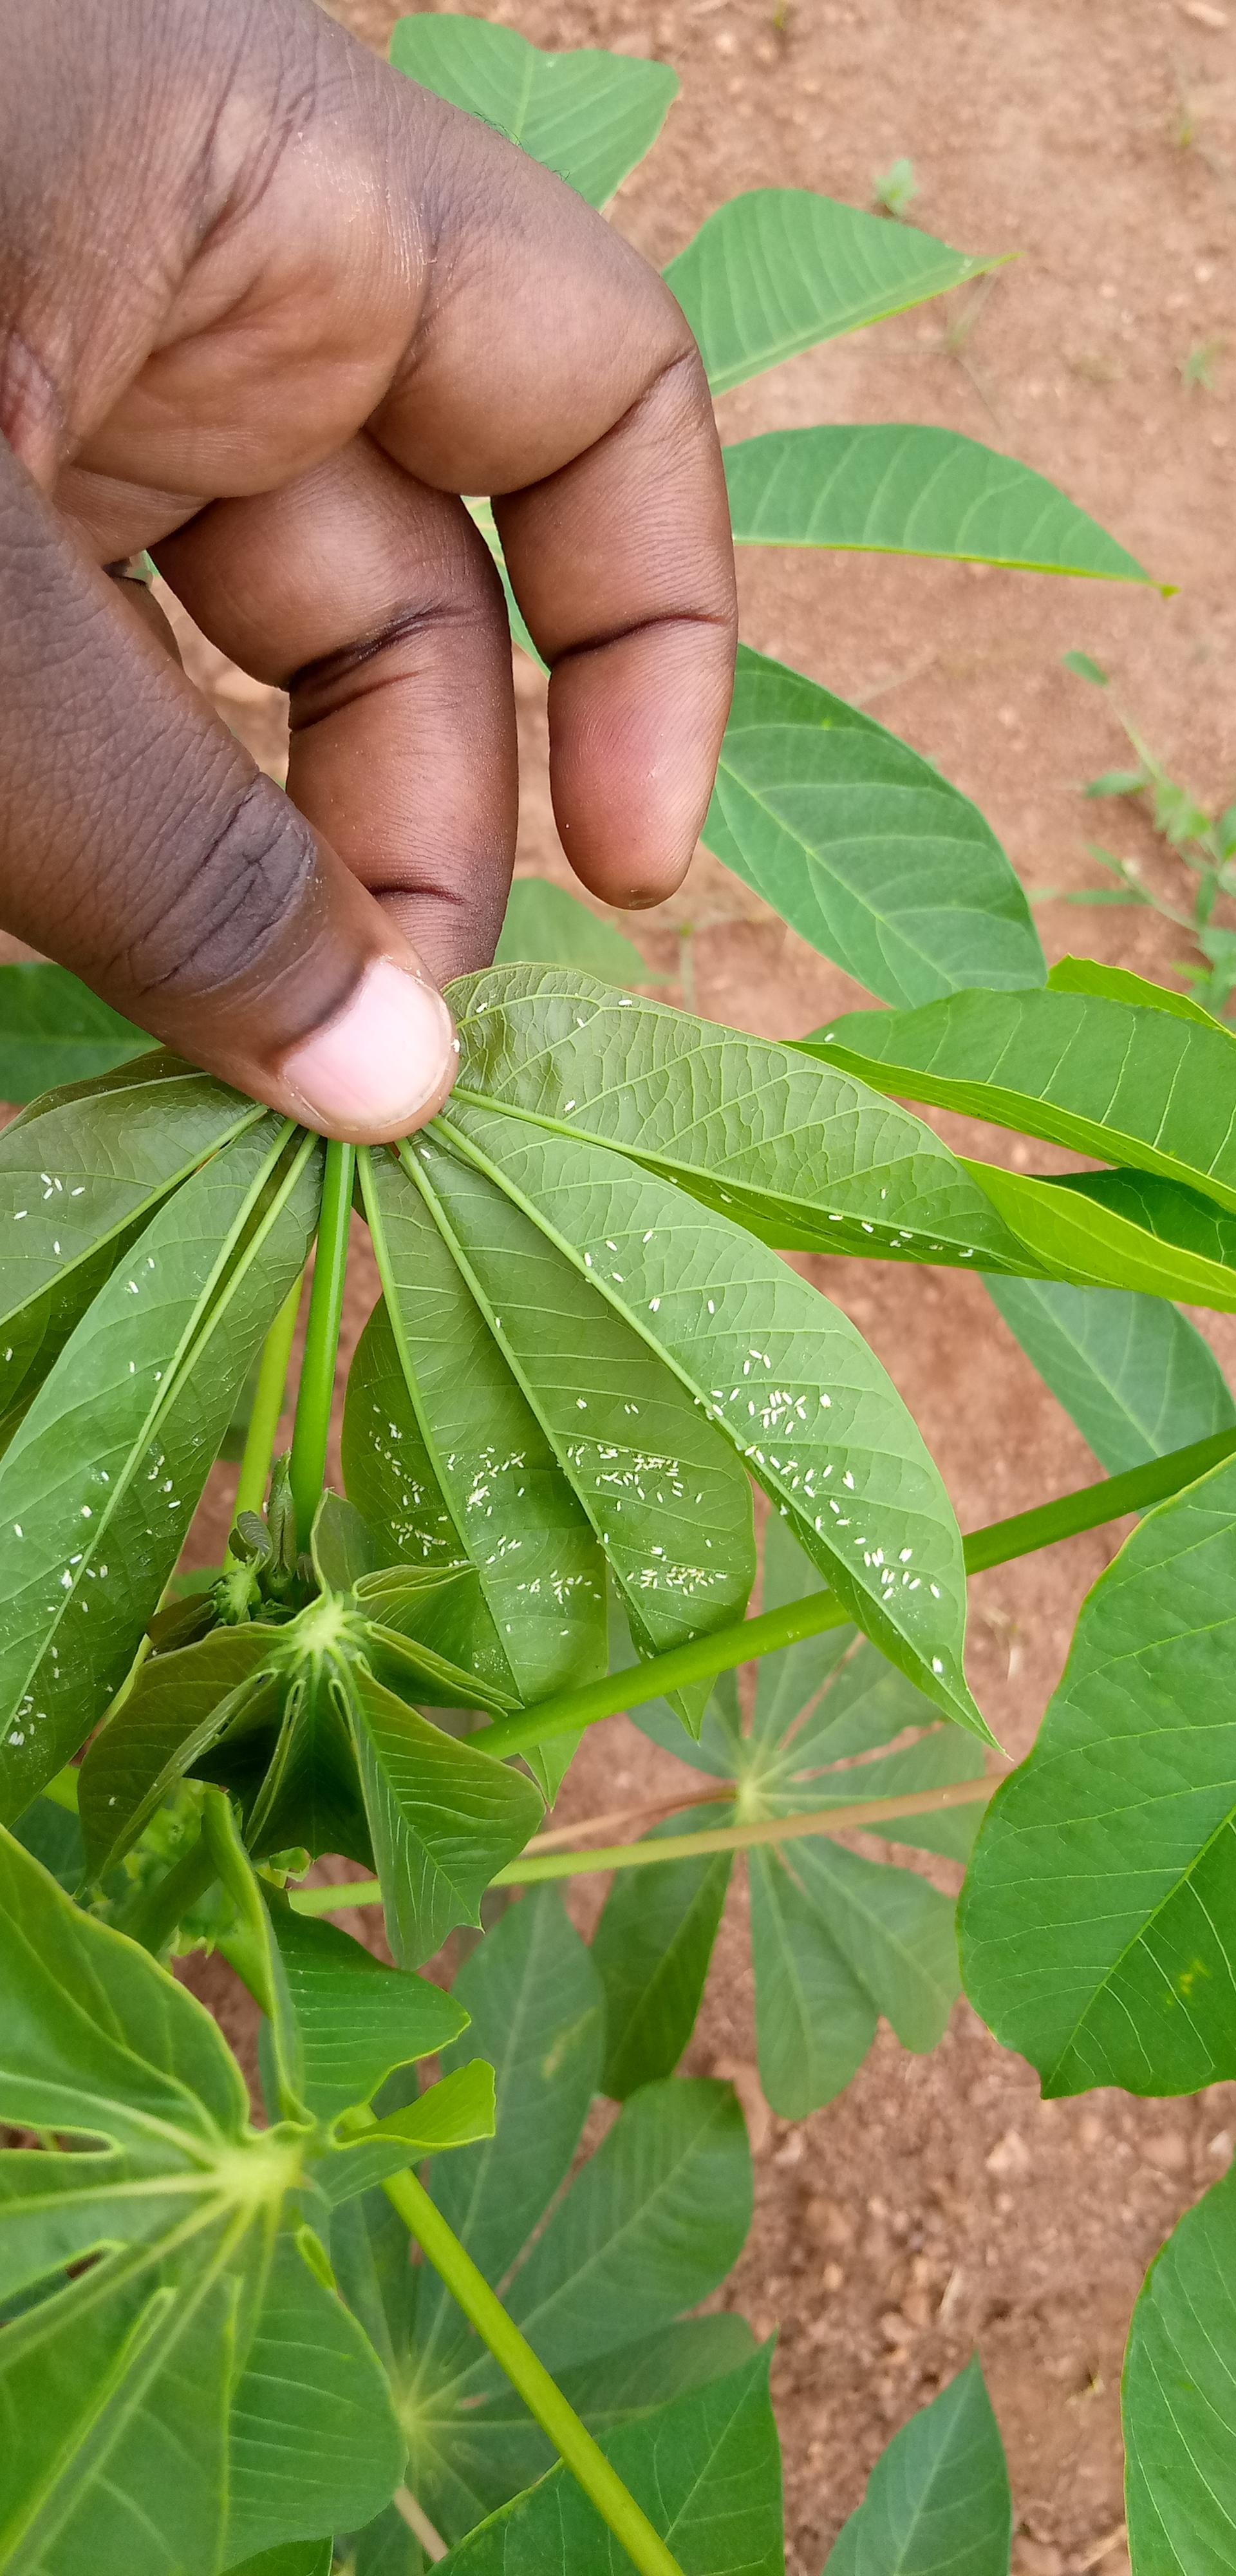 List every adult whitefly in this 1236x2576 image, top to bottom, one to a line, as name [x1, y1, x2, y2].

whitefly [615, 996, 635, 1007]
whitefly [473, 1001, 491, 1015]
whitefly [574, 1015, 587, 1030]
whitefly [822, 1031, 836, 1043]
whitefly [451, 1034, 464, 1055]
whitefly [561, 1095, 577, 1113]
whitefly [417, 1144, 433, 1162]
whitefly [39, 1171, 53, 1186]
whitefly [667, 1175, 680, 1186]
whitefly [53, 1176, 65, 1195]
whitefly [69, 1185, 87, 1200]
whitefly [42, 1186, 55, 1200]
whitefly [878, 1186, 890, 1202]
whitefly [718, 1191, 735, 1205]
whitefly [9, 1207, 30, 1222]
whitefly [826, 1212, 845, 1222]
whitefly [859, 1220, 876, 1234]
whitefly [641, 1227, 656, 1245]
whitefly [897, 1230, 915, 1240]
whitefly [52, 1237, 63, 1258]
whitefly [604, 1238, 620, 1253]
whitefly [888, 1238, 901, 1248]
whitefly [928, 1242, 938, 1251]
whitefly [583, 1250, 594, 1268]
whitefly [957, 1250, 973, 1258]
whitefly [145, 1255, 157, 1270]
whitefly [610, 1269, 626, 1285]
whitefly [127, 1278, 142, 1296]
whitefly [704, 1296, 720, 1316]
whitefly [647, 1296, 657, 1311]
whitefly [652, 1296, 661, 1312]
whitefly [493, 1315, 503, 1330]
whitefly [3, 1345, 17, 1363]
whitefly [745, 1347, 763, 1362]
whitefly [762, 1352, 772, 1370]
whitefly [741, 1357, 751, 1378]
whitefly [127, 1358, 137, 1375]
whitefly [151, 1368, 162, 1383]
whitefly [727, 1386, 741, 1403]
whitefly [709, 1387, 724, 1399]
whitefly [774, 1388, 785, 1405]
whitefly [782, 1390, 794, 1406]
whitefly [768, 1392, 778, 1408]
whitefly [824, 1393, 835, 1409]
whitefly [795, 1394, 808, 1407]
whitefly [817, 1394, 827, 1408]
whitefly [691, 1396, 702, 1405]
whitefly [577, 1397, 588, 1408]
whitefly [746, 1398, 757, 1417]
whitefly [575, 1401, 584, 1410]
whitefly [629, 1401, 641, 1415]
whitefly [623, 1402, 632, 1416]
whitefly [711, 1402, 725, 1417]
whitefly [371, 1405, 383, 1415]
whitefly [795, 1405, 809, 1421]
whitefly [775, 1405, 787, 1414]
whitefly [758, 1406, 771, 1415]
whitefly [770, 1408, 778, 1427]
whitefly [762, 1414, 771, 1430]
whitefly [783, 1419, 795, 1437]
whitefly [387, 1421, 398, 1430]
whitefly [392, 1428, 398, 1439]
whitefly [373, 1442, 381, 1452]
whitefly [595, 1442, 605, 1454]
whitefly [576, 1443, 586, 1456]
whitefly [565, 1444, 574, 1459]
whitefly [743, 1444, 758, 1457]
whitefly [485, 1445, 497, 1455]
whitefly [604, 1446, 618, 1454]
whitefly [754, 1447, 766, 1464]
whitefly [477, 1452, 489, 1459]
whitefly [606, 1452, 619, 1459]
whitefly [447, 1452, 457, 1464]
whitefly [598, 1452, 613, 1460]
whitefly [768, 1453, 781, 1470]
whitefly [156, 1454, 167, 1468]
whitefly [511, 1455, 521, 1466]
whitefly [575, 1455, 582, 1468]
whitefly [648, 1456, 655, 1464]
whitefly [632, 1457, 646, 1464]
whitefly [653, 1457, 666, 1463]
whitefly [390, 1458, 403, 1467]
whitefly [485, 1458, 493, 1468]
whitefly [501, 1459, 510, 1472]
whitefly [671, 1459, 680, 1468]
whitefly [787, 1459, 799, 1470]
whitefly [517, 1461, 527, 1470]
whitefly [445, 1463, 456, 1472]
whitefly [633, 1463, 642, 1473]
whitefly [643, 1463, 650, 1471]
whitefly [657, 1463, 664, 1470]
whitefly [820, 1463, 833, 1480]
whitefly [492, 1464, 500, 1473]
whitefly [778, 1464, 792, 1477]
whitefly [153, 1465, 162, 1475]
whitefly [802, 1466, 815, 1482]
whitefly [394, 1468, 402, 1477]
whitefly [666, 1468, 680, 1473]
whitefly [98, 1468, 112, 1484]
whitefly [845, 1468, 855, 1481]
whitefly [487, 1469, 499, 1479]
whitefly [478, 1470, 485, 1479]
whitefly [612, 1470, 620, 1480]
whitefly [624, 1471, 635, 1481]
whitefly [664, 1471, 678, 1479]
whitefly [599, 1472, 612, 1482]
whitefly [147, 1473, 158, 1482]
whitefly [593, 1473, 601, 1488]
whitefly [633, 1473, 641, 1485]
whitefly [789, 1473, 801, 1490]
whitefly [621, 1475, 632, 1488]
whitefly [472, 1475, 481, 1489]
whitefly [841, 1476, 855, 1491]
whitefly [612, 1477, 624, 1486]
whitefly [162, 1477, 176, 1493]
whitefly [672, 1481, 686, 1491]
whitefly [803, 1482, 817, 1499]
whitefly [516, 1485, 527, 1499]
whitefly [636, 1486, 646, 1502]
whitefly [670, 1488, 684, 1498]
whitefly [484, 1490, 492, 1497]
whitefly [655, 1490, 666, 1504]
whitefly [694, 1490, 704, 1504]
whitefly [413, 1491, 422, 1504]
whitefly [401, 1493, 409, 1508]
whitefly [166, 1497, 184, 1511]
whitefly [828, 1498, 841, 1515]
whitefly [614, 1499, 623, 1513]
whitefly [476, 1500, 485, 1507]
whitefly [484, 1503, 494, 1518]
whitefly [780, 1503, 791, 1517]
whitefly [83, 1504, 94, 1515]
whitefly [464, 1505, 474, 1514]
whitefly [80, 1507, 91, 1519]
whitefly [778, 1509, 785, 1518]
whitefly [814, 1513, 823, 1533]
whitefly [436, 1514, 450, 1523]
whitefly [834, 1516, 852, 1526]
whitefly [10, 1520, 28, 1540]
whitefly [398, 1527, 407, 1533]
whitefly [602, 1530, 610, 1546]
whitefly [403, 1531, 411, 1540]
whitefly [423, 1533, 434, 1541]
whitefly [397, 1533, 403, 1546]
whitefly [496, 1534, 508, 1547]
whitefly [852, 1535, 868, 1546]
whitefly [704, 1537, 714, 1549]
whitefly [507, 1538, 517, 1550]
whitefly [422, 1540, 432, 1548]
whitefly [512, 1540, 523, 1551]
whitefly [499, 1544, 506, 1558]
whitefly [421, 1545, 429, 1557]
whitefly [651, 1545, 663, 1552]
whitefly [877, 1546, 887, 1564]
whitefly [897, 1546, 908, 1561]
whitefly [901, 1546, 914, 1564]
whitefly [650, 1549, 663, 1557]
whitefly [863, 1549, 871, 1568]
whitefly [871, 1551, 881, 1568]
whitefly [70, 1552, 85, 1567]
whitefly [483, 1553, 496, 1566]
whitefly [660, 1553, 668, 1562]
whitefly [668, 1564, 677, 1572]
whitefly [98, 1566, 106, 1579]
whitefly [84, 1566, 97, 1580]
whitefly [686, 1567, 697, 1574]
whitefly [881, 1567, 890, 1585]
whitefly [60, 1567, 71, 1586]
whitefly [549, 1567, 559, 1580]
whitefly [642, 1567, 654, 1575]
whitefly [899, 1568, 910, 1587]
whitefly [626, 1571, 635, 1582]
whitefly [648, 1571, 659, 1577]
whitefly [713, 1571, 729, 1580]
whitefly [886, 1571, 896, 1584]
whitefly [664, 1571, 677, 1578]
whitefly [575, 1573, 583, 1587]
whitefly [640, 1575, 653, 1581]
whitefly [706, 1575, 718, 1586]
whitefly [565, 1576, 575, 1582]
whitefly [651, 1576, 659, 1591]
whitefly [534, 1577, 541, 1586]
whitefly [665, 1577, 674, 1587]
whitefly [551, 1578, 565, 1588]
whitefly [672, 1578, 684, 1584]
whitefly [700, 1578, 708, 1587]
whitefly [908, 1578, 921, 1592]
whitefly [565, 1580, 575, 1586]
whitefly [584, 1580, 594, 1588]
whitefly [640, 1580, 651, 1589]
whitefly [688, 1581, 695, 1592]
whitefly [928, 1581, 943, 1600]
whitefly [514, 1582, 527, 1591]
whitefly [529, 1584, 536, 1593]
whitefly [553, 1584, 563, 1596]
whitefly [563, 1585, 572, 1596]
whitefly [681, 1585, 689, 1596]
whitefly [881, 1587, 895, 1602]
whitefly [591, 1591, 604, 1600]
whitefly [557, 1595, 565, 1605]
whitefly [80, 1599, 91, 1614]
whitefly [44, 1604, 58, 1614]
whitefly [504, 1620, 512, 1634]
whitefly [557, 1627, 572, 1637]
whitefly [687, 1630, 696, 1640]
whitefly [49, 1644, 61, 1660]
whitefly [931, 1655, 937, 1674]
whitefly [936, 1657, 944, 1674]
whitefly [51, 1666, 62, 1683]
whitefly [104, 1683, 118, 1697]
whitefly [23, 1694, 35, 1703]
whitefly [25, 1703, 33, 1714]
whitefly [17, 1709, 29, 1717]
whitefly [34, 1711, 48, 1720]
whitefly [12, 1712, 22, 1725]
whitefly [28, 1722, 35, 1738]
whitefly [8, 1730, 19, 1747]
whitefly [15, 1730, 25, 1748]